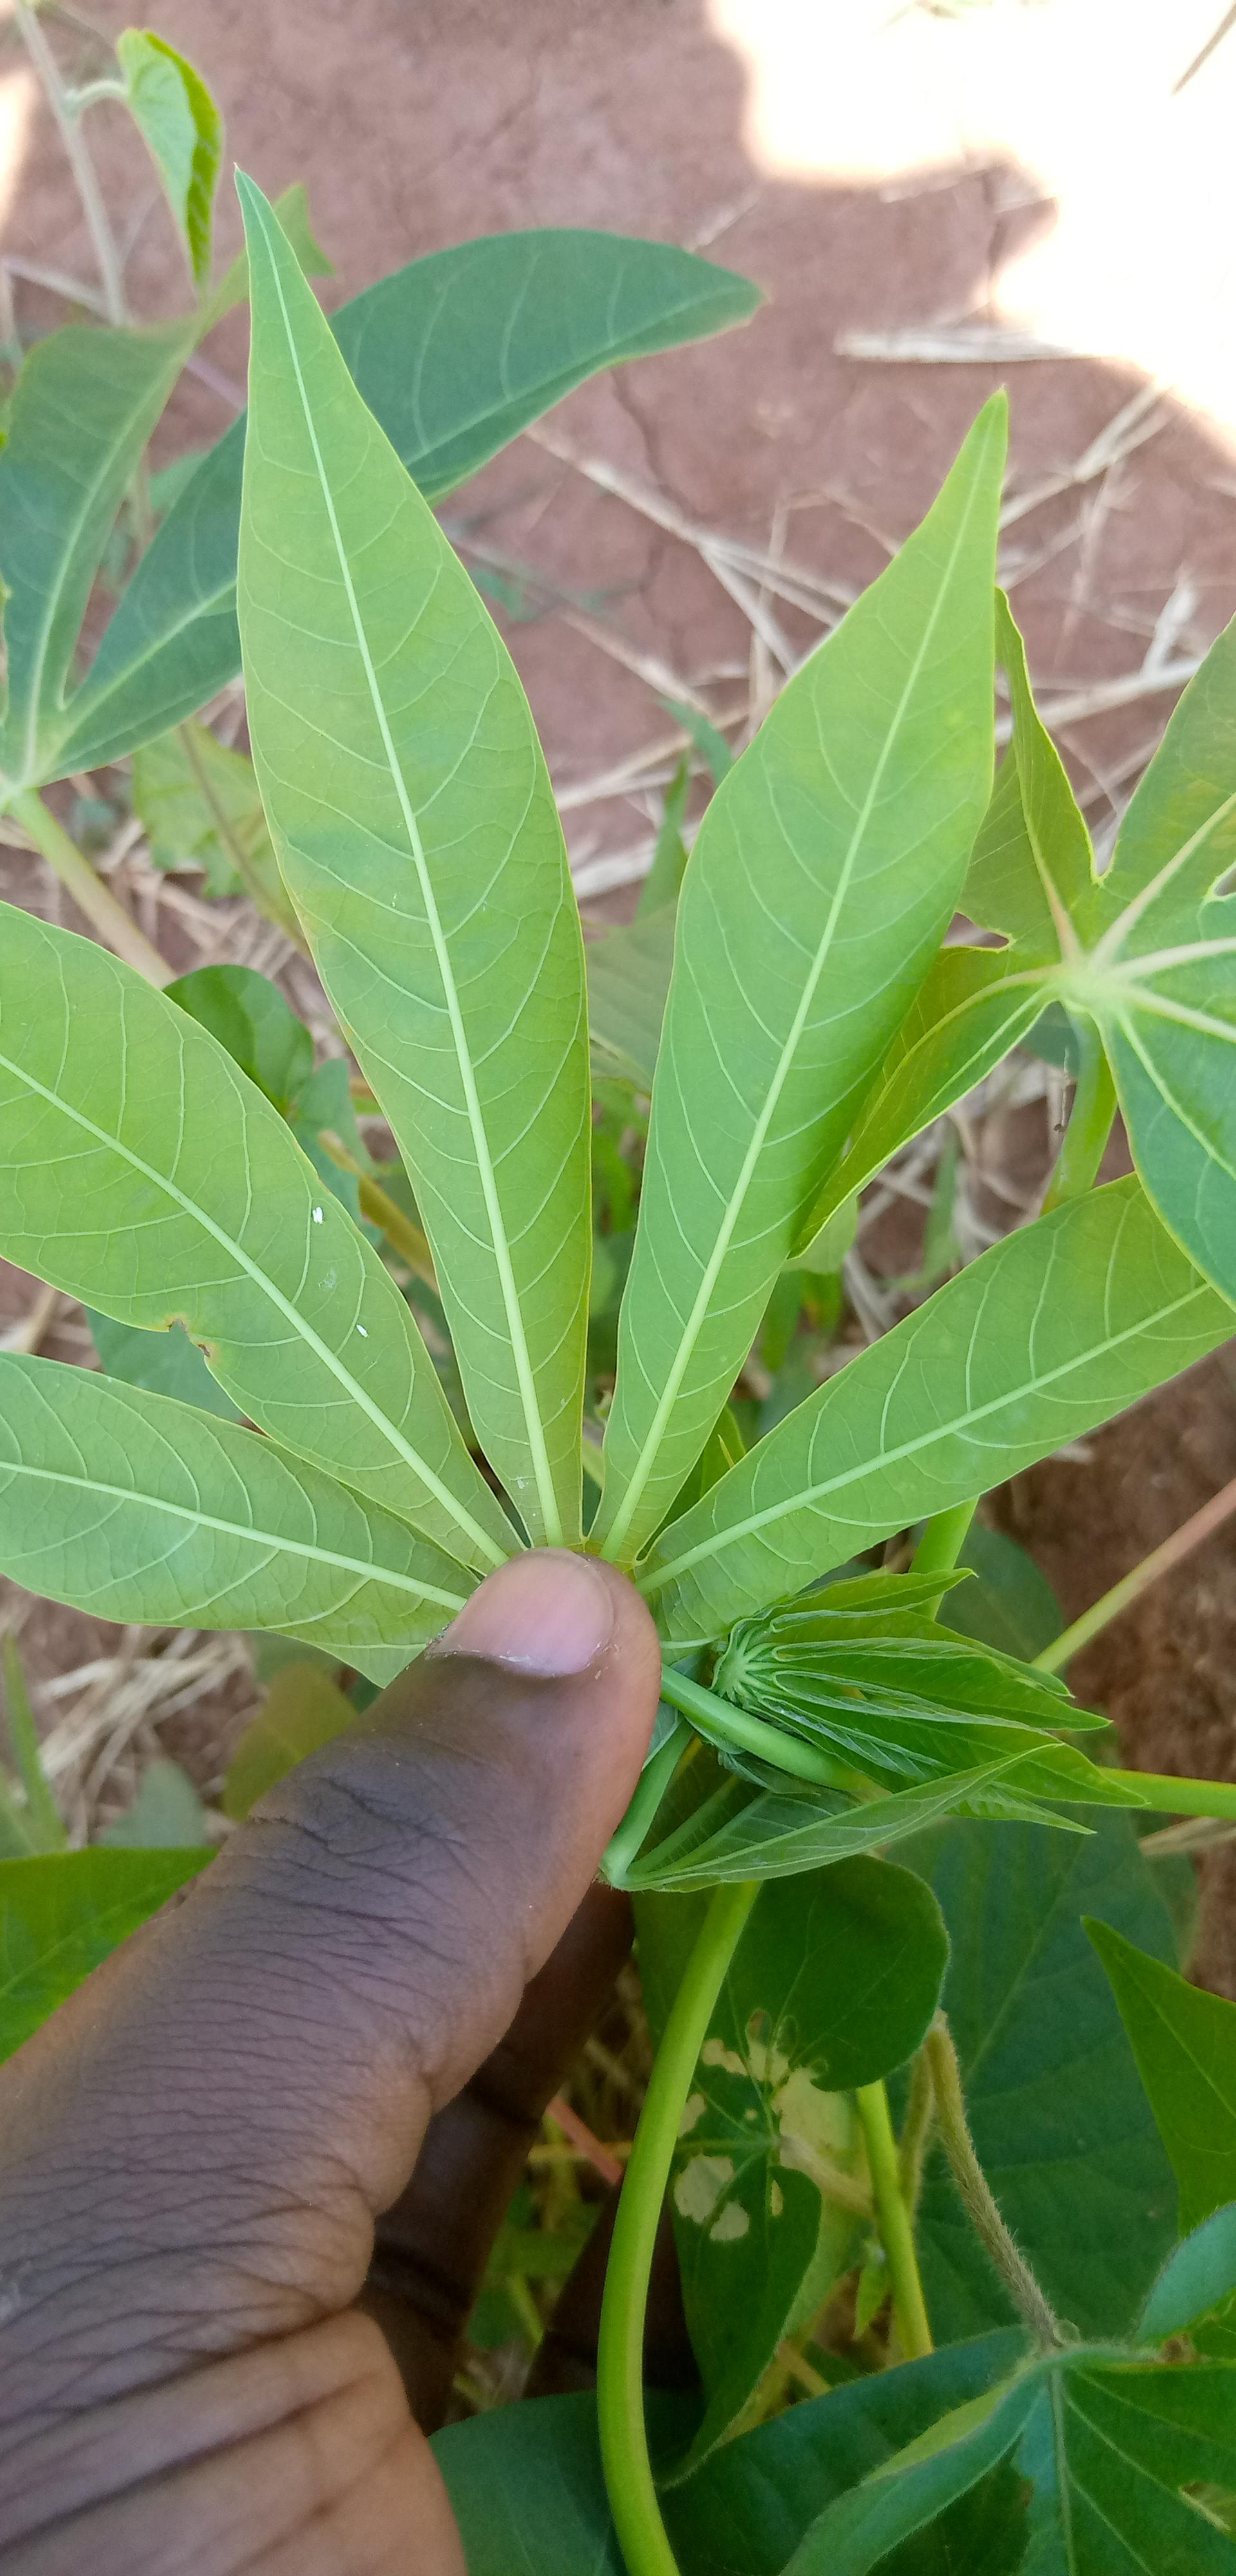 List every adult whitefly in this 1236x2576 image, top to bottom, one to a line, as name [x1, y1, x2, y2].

whitefly [316, 1206, 324, 1224]
whitefly [310, 1207, 317, 1225]
whitefly [355, 1321, 370, 1340]